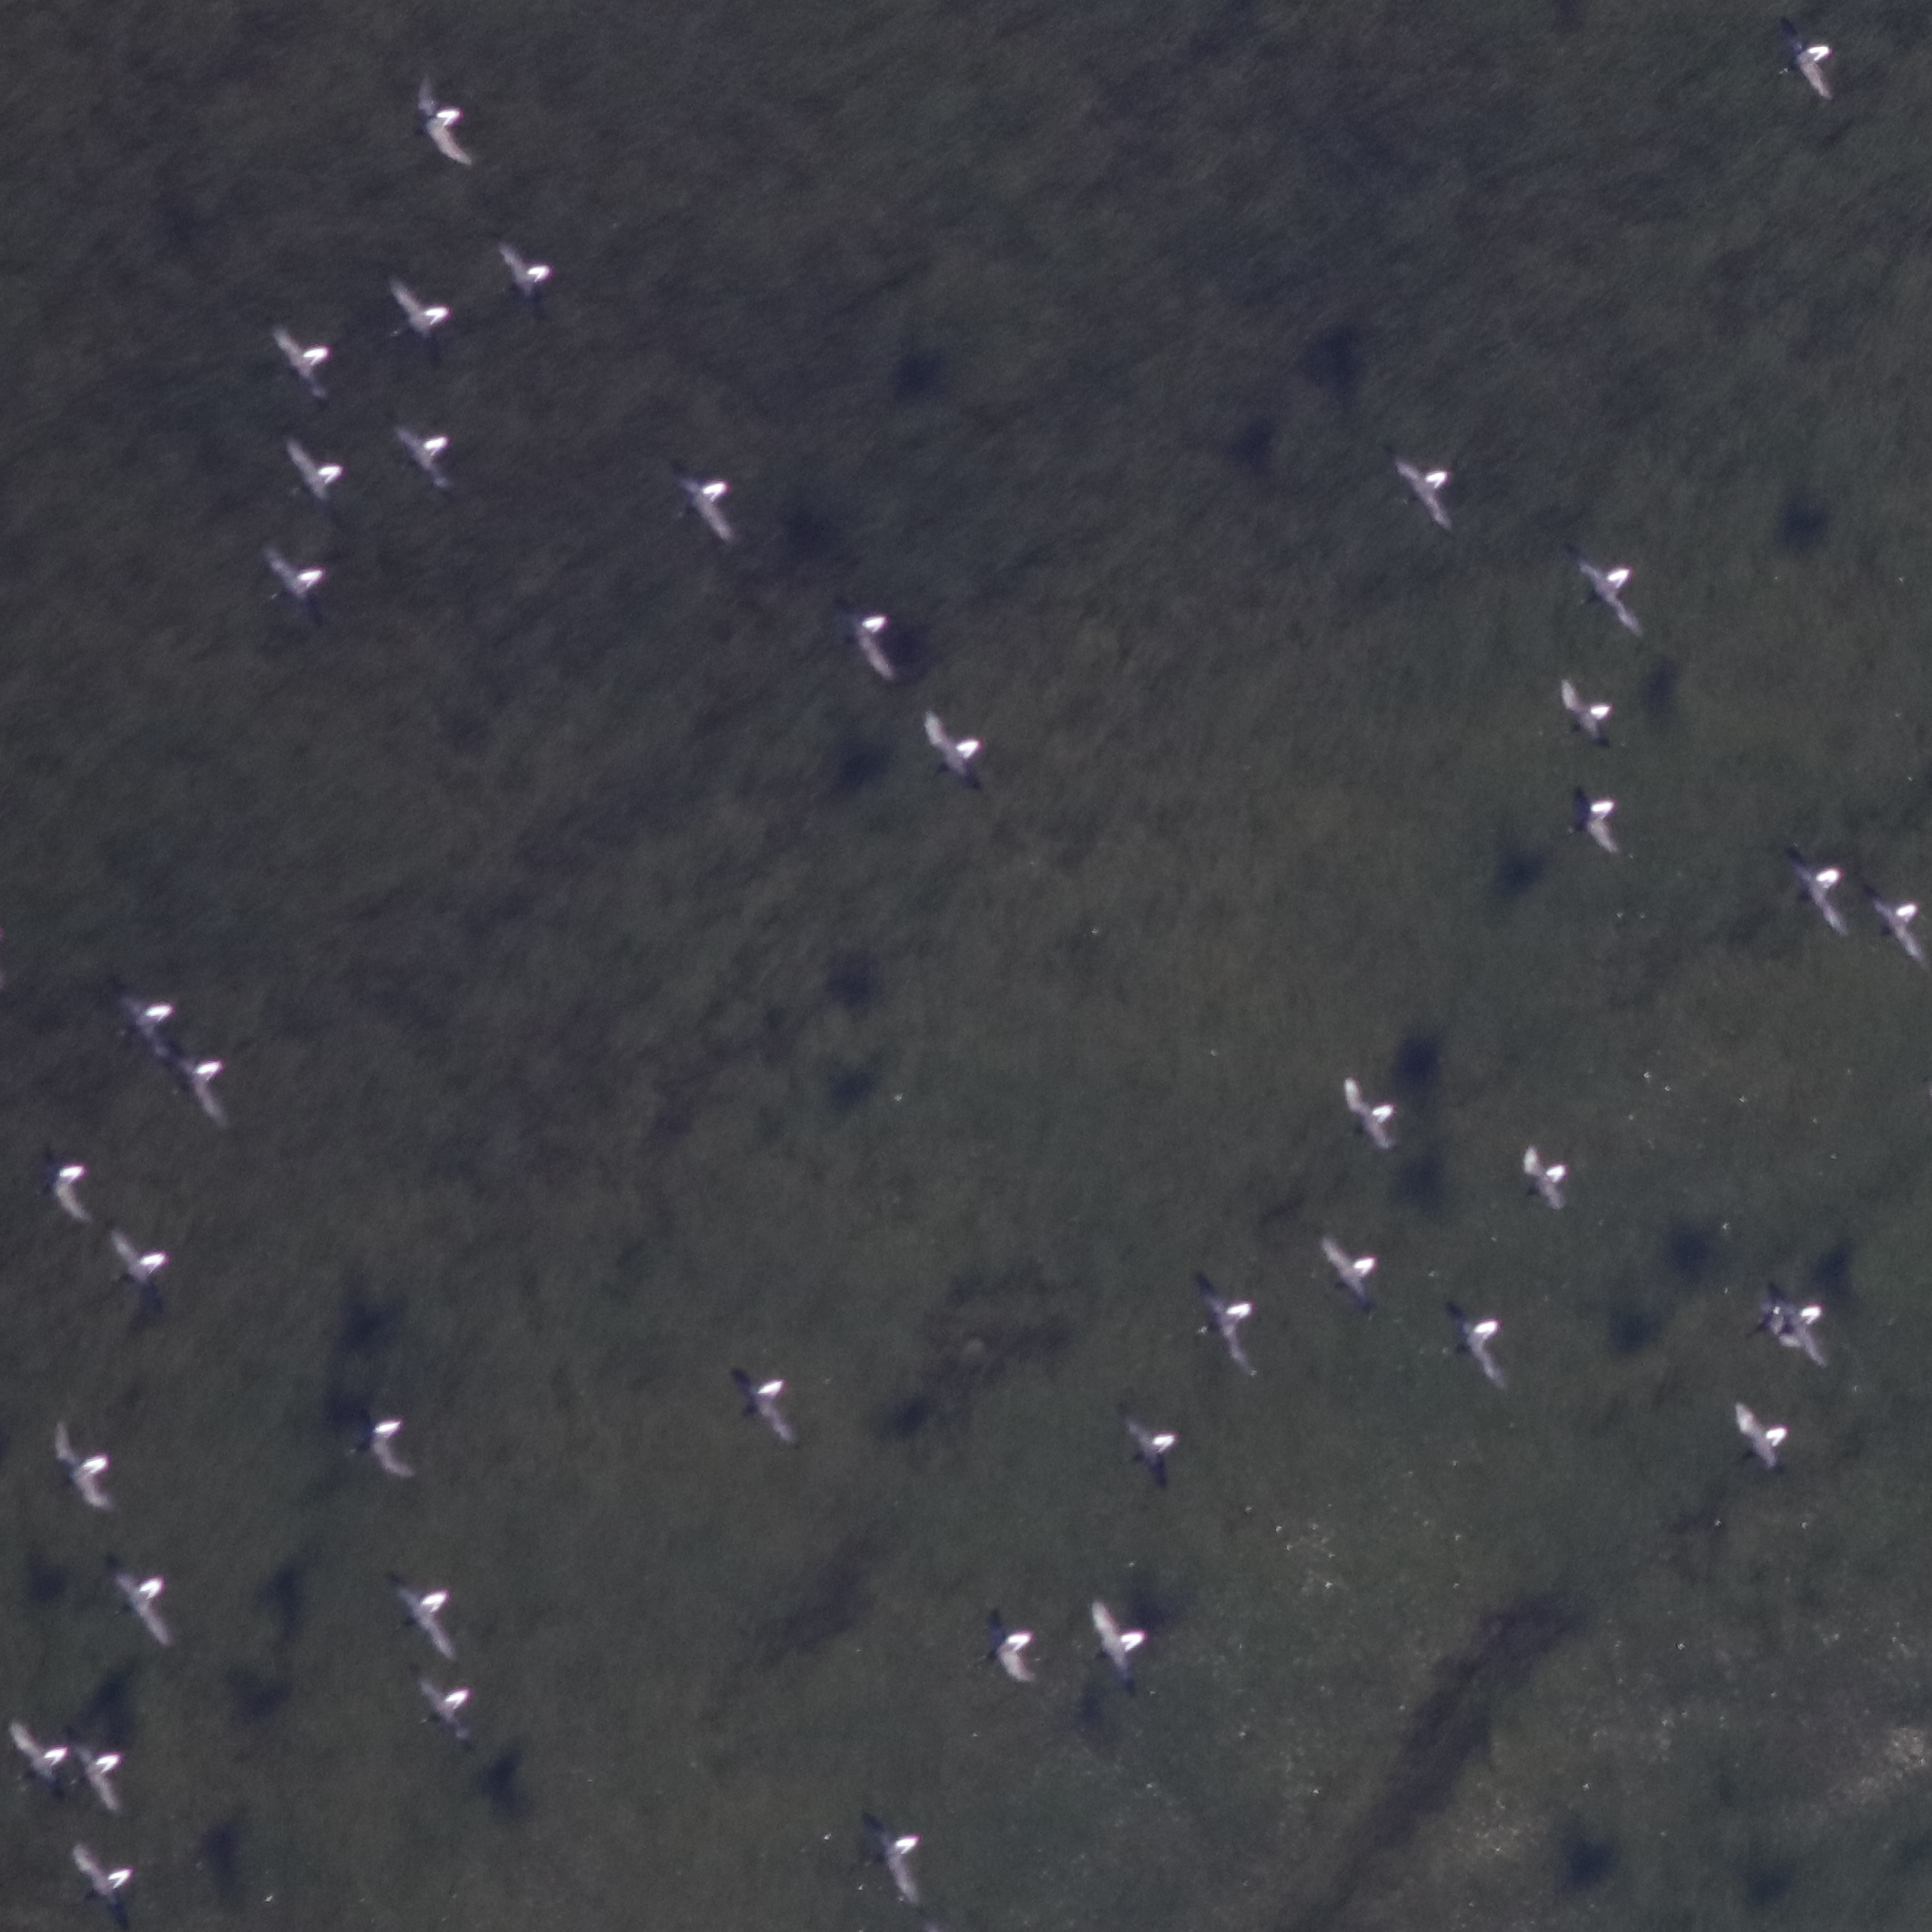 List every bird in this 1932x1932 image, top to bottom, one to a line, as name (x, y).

brant (1813, 66)
brant (437, 116)
brant (538, 287)
brant (433, 323)
brant (312, 355)
brant (434, 465)
brant (327, 468)
brant (700, 507)
brant (1406, 507)
brant (1585, 585)
brant (301, 588)
brant (868, 636)
brant (1586, 707)
brant (948, 746)
brant (1597, 820)
brant (1812, 893)
brant (1898, 919)
brant (145, 1025)
brant (195, 1079)
brant (1366, 1109)
brant (65, 1179)
brant (1550, 1192)
brant (137, 1271)
brant (1357, 1278)
brant (1767, 1306)
brant (1232, 1311)
brant (1793, 1323)
brant (1483, 1342)
brant (770, 1405)
brant (1154, 1447)
brant (1774, 1447)
brant (381, 1454)
brant (101, 1480)
brant (428, 1612)
brant (146, 1619)
brant (1028, 1645)
brant (1111, 1653)
brant (453, 1719)
brant (36, 1756)
brant (111, 1761)
brant (889, 1862)
brant (111, 1890)